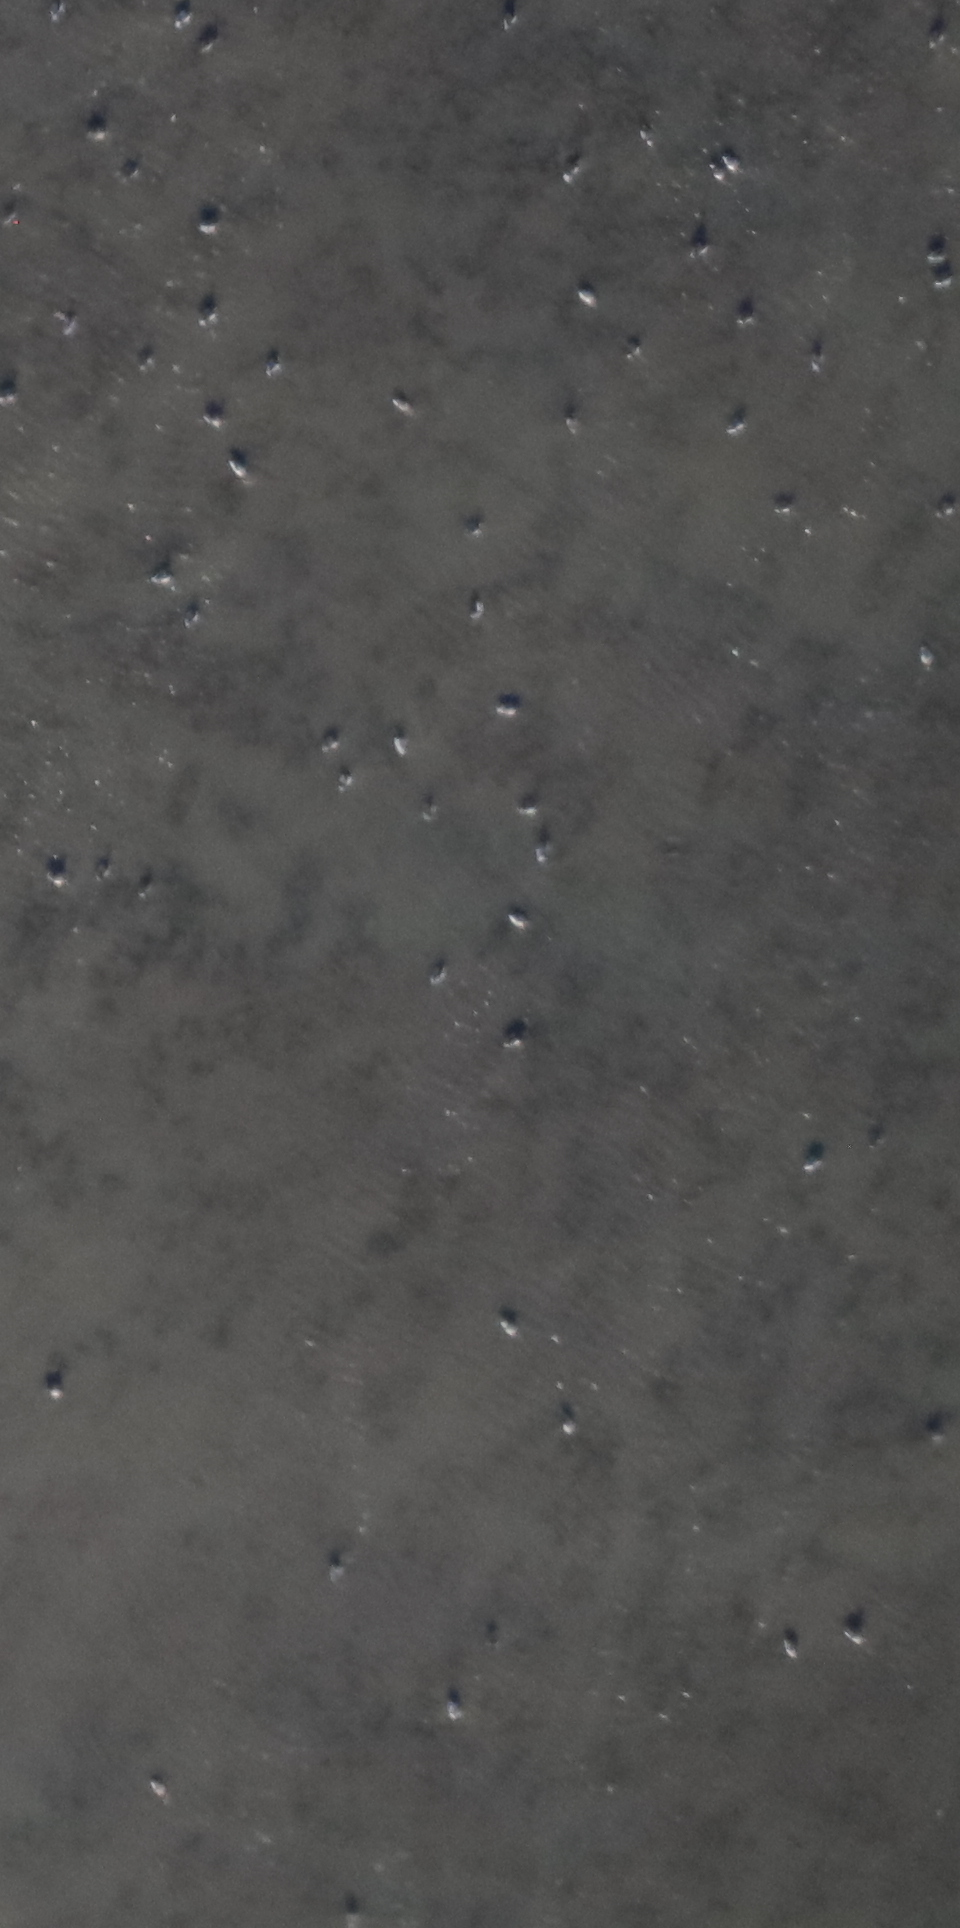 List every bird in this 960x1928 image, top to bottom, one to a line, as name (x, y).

brant (54, 10)
brant (184, 18)
brant (508, 19)
brant (934, 33)
brant (209, 44)
brant (98, 128)
brant (649, 137)
brant (733, 165)
brant (575, 167)
brant (718, 171)
brant (129, 172)
brant (9, 215)
brant (209, 227)
brant (695, 250)
brant (936, 255)
brant (940, 275)
brant (587, 296)
brant (737, 313)
brant (214, 317)
brant (66, 322)
brant (630, 349)
brant (145, 357)
brant (815, 357)
brant (270, 363)
brant (9, 396)
brant (399, 403)
brant (216, 419)
brant (573, 421)
brant (735, 426)
brant (240, 465)
brant (785, 505)
brant (940, 505)
brant (475, 528)
brant (163, 577)
brant (478, 604)
brant (191, 615)
brant (927, 653)
brant (507, 708)
brant (328, 739)
brant (400, 744)
brant (346, 785)
brant (525, 808)
brant (426, 811)
brant (540, 859)
brant (102, 869)
brant (58, 876)
brant (145, 889)
brant (518, 920)
brant (438, 979)
brant (513, 1040)
brant (877, 1139)
brant (815, 1166)
brant (508, 1328)
brant (55, 1391)
brant (567, 1426)
brant (338, 1567)
brant (853, 1632)
brant (494, 1637)
brant (790, 1646)
brant (456, 1704)
brant (159, 1787)